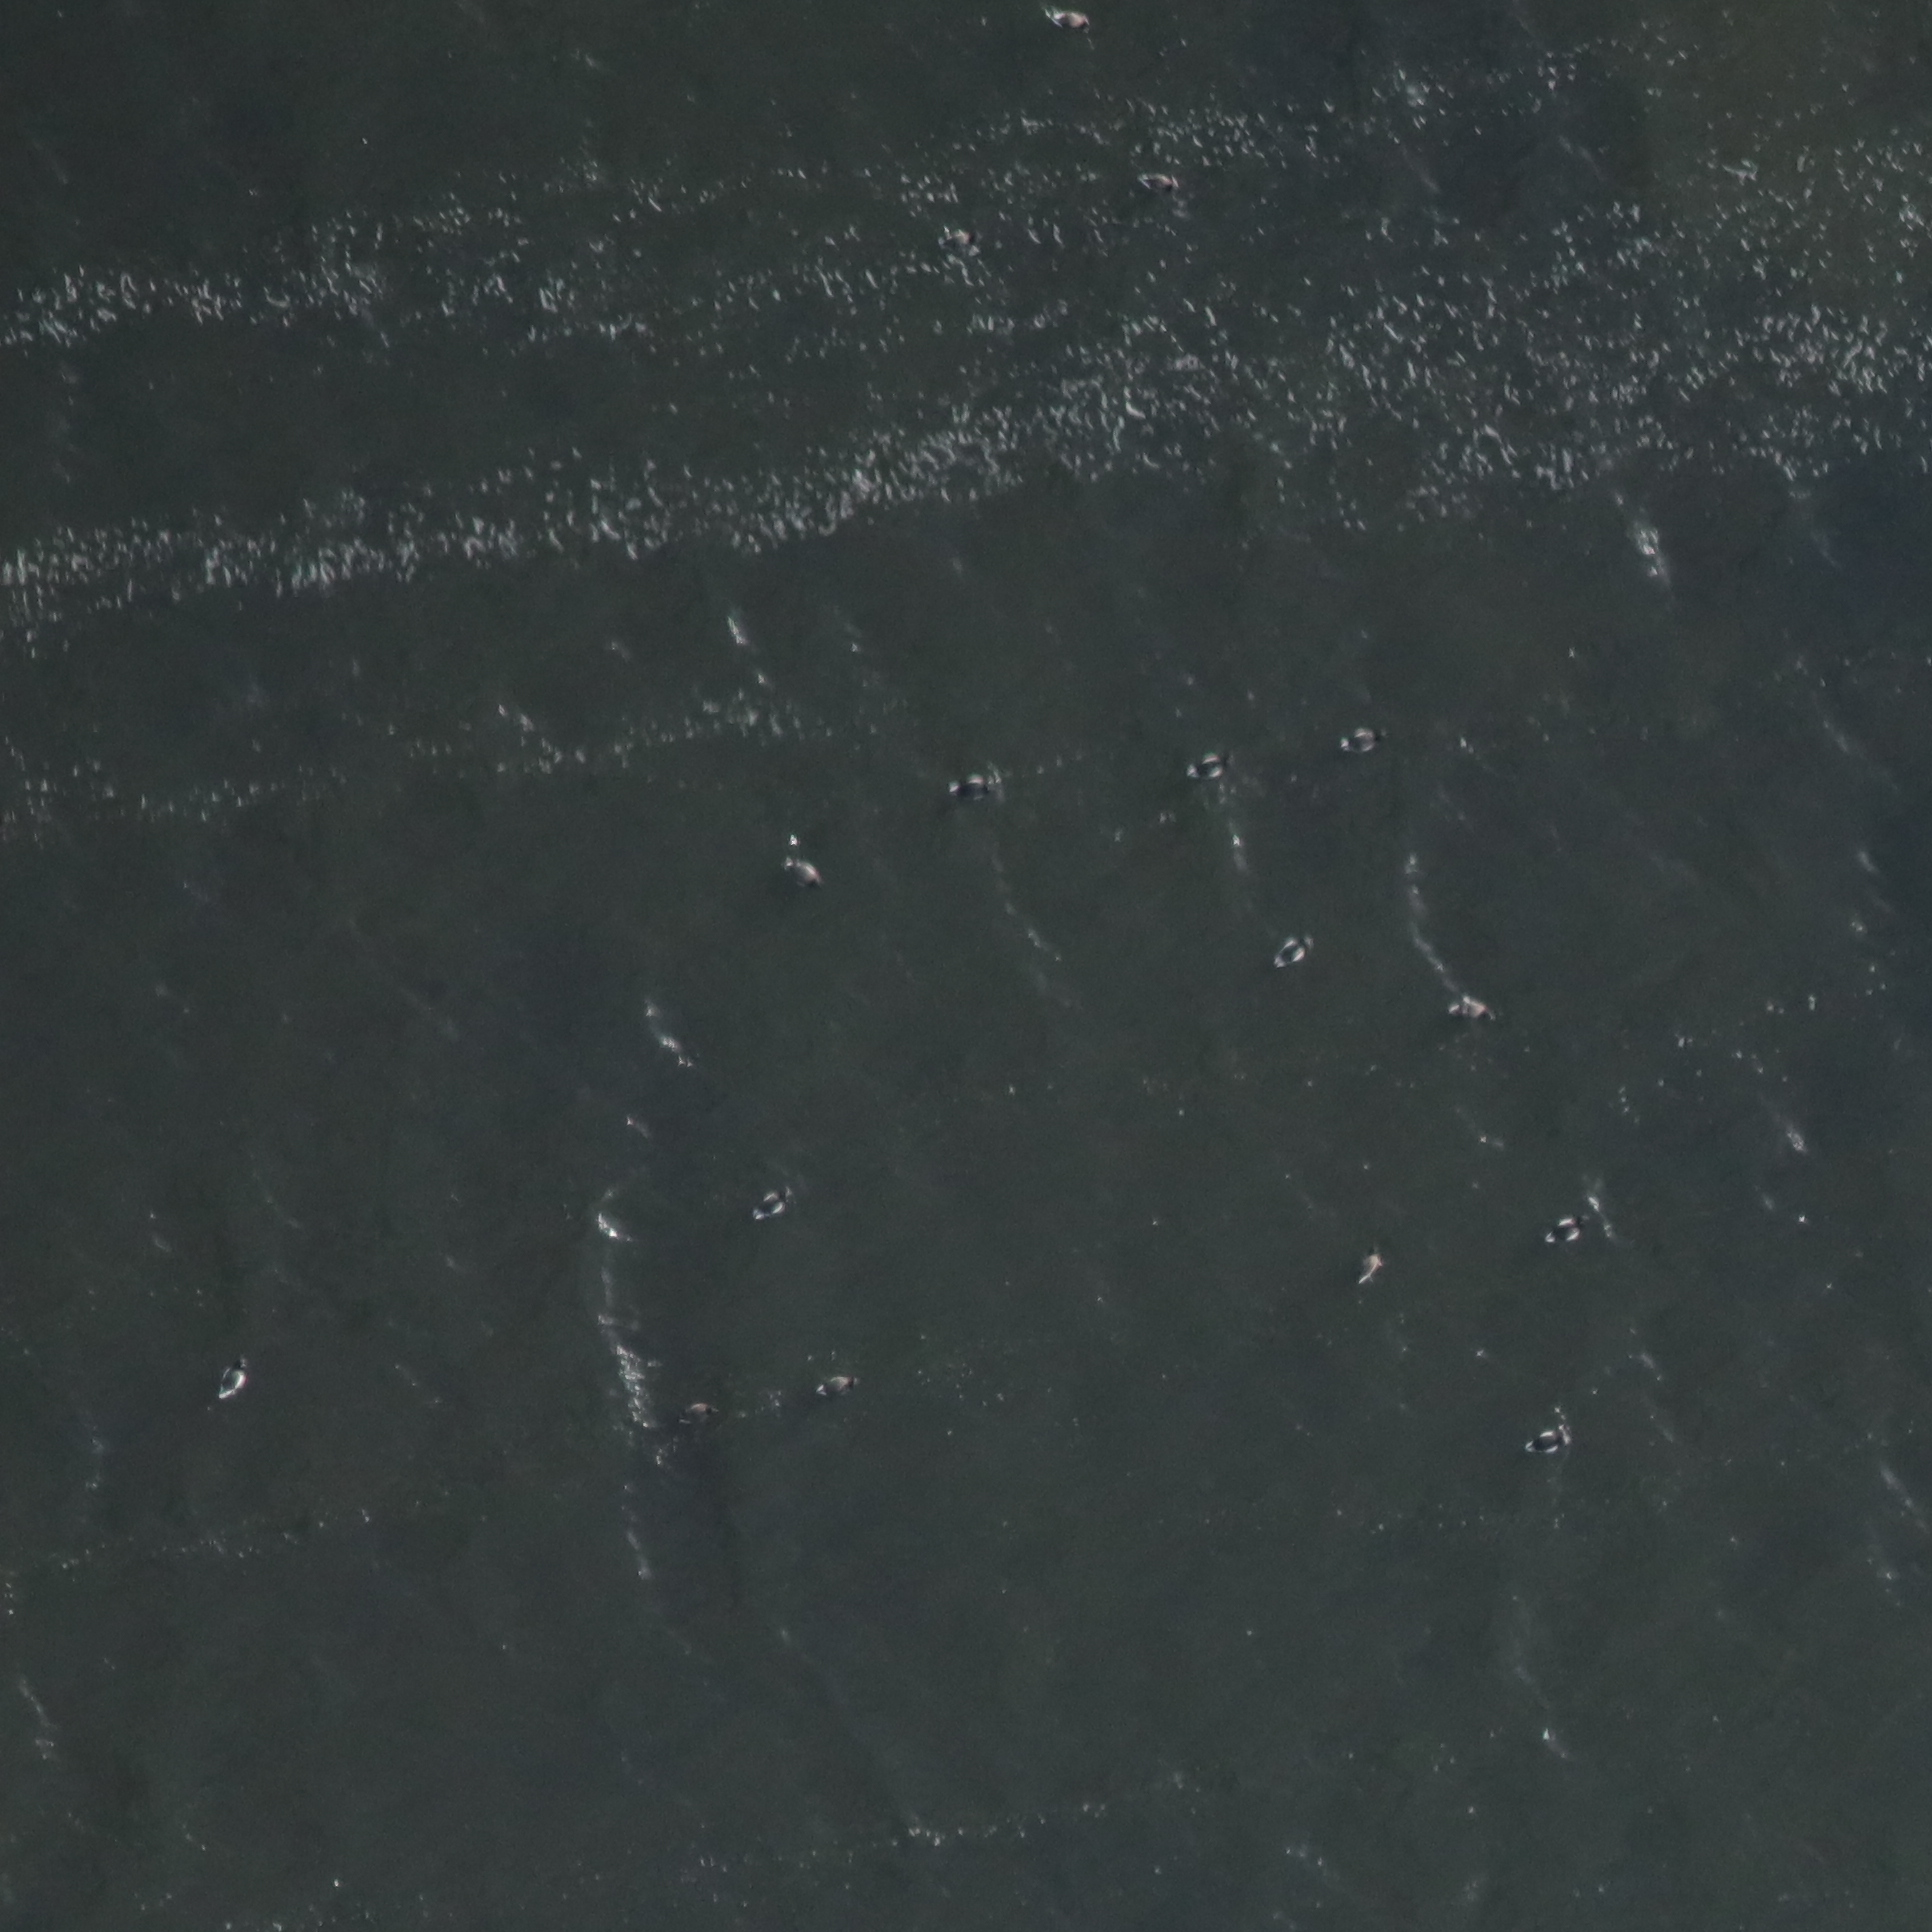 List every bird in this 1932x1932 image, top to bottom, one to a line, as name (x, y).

brant (1071, 24)
brant (1163, 183)
brant (954, 241)
brant (1365, 741)
brant (1210, 769)
brant (973, 791)
brant (804, 873)
brant (1292, 951)
brant (1475, 1009)
brant (772, 1202)
brant (1568, 1229)
brant (1370, 1268)
brant (234, 1379)
brant (836, 1384)
brant (698, 1412)
brant (1548, 1441)